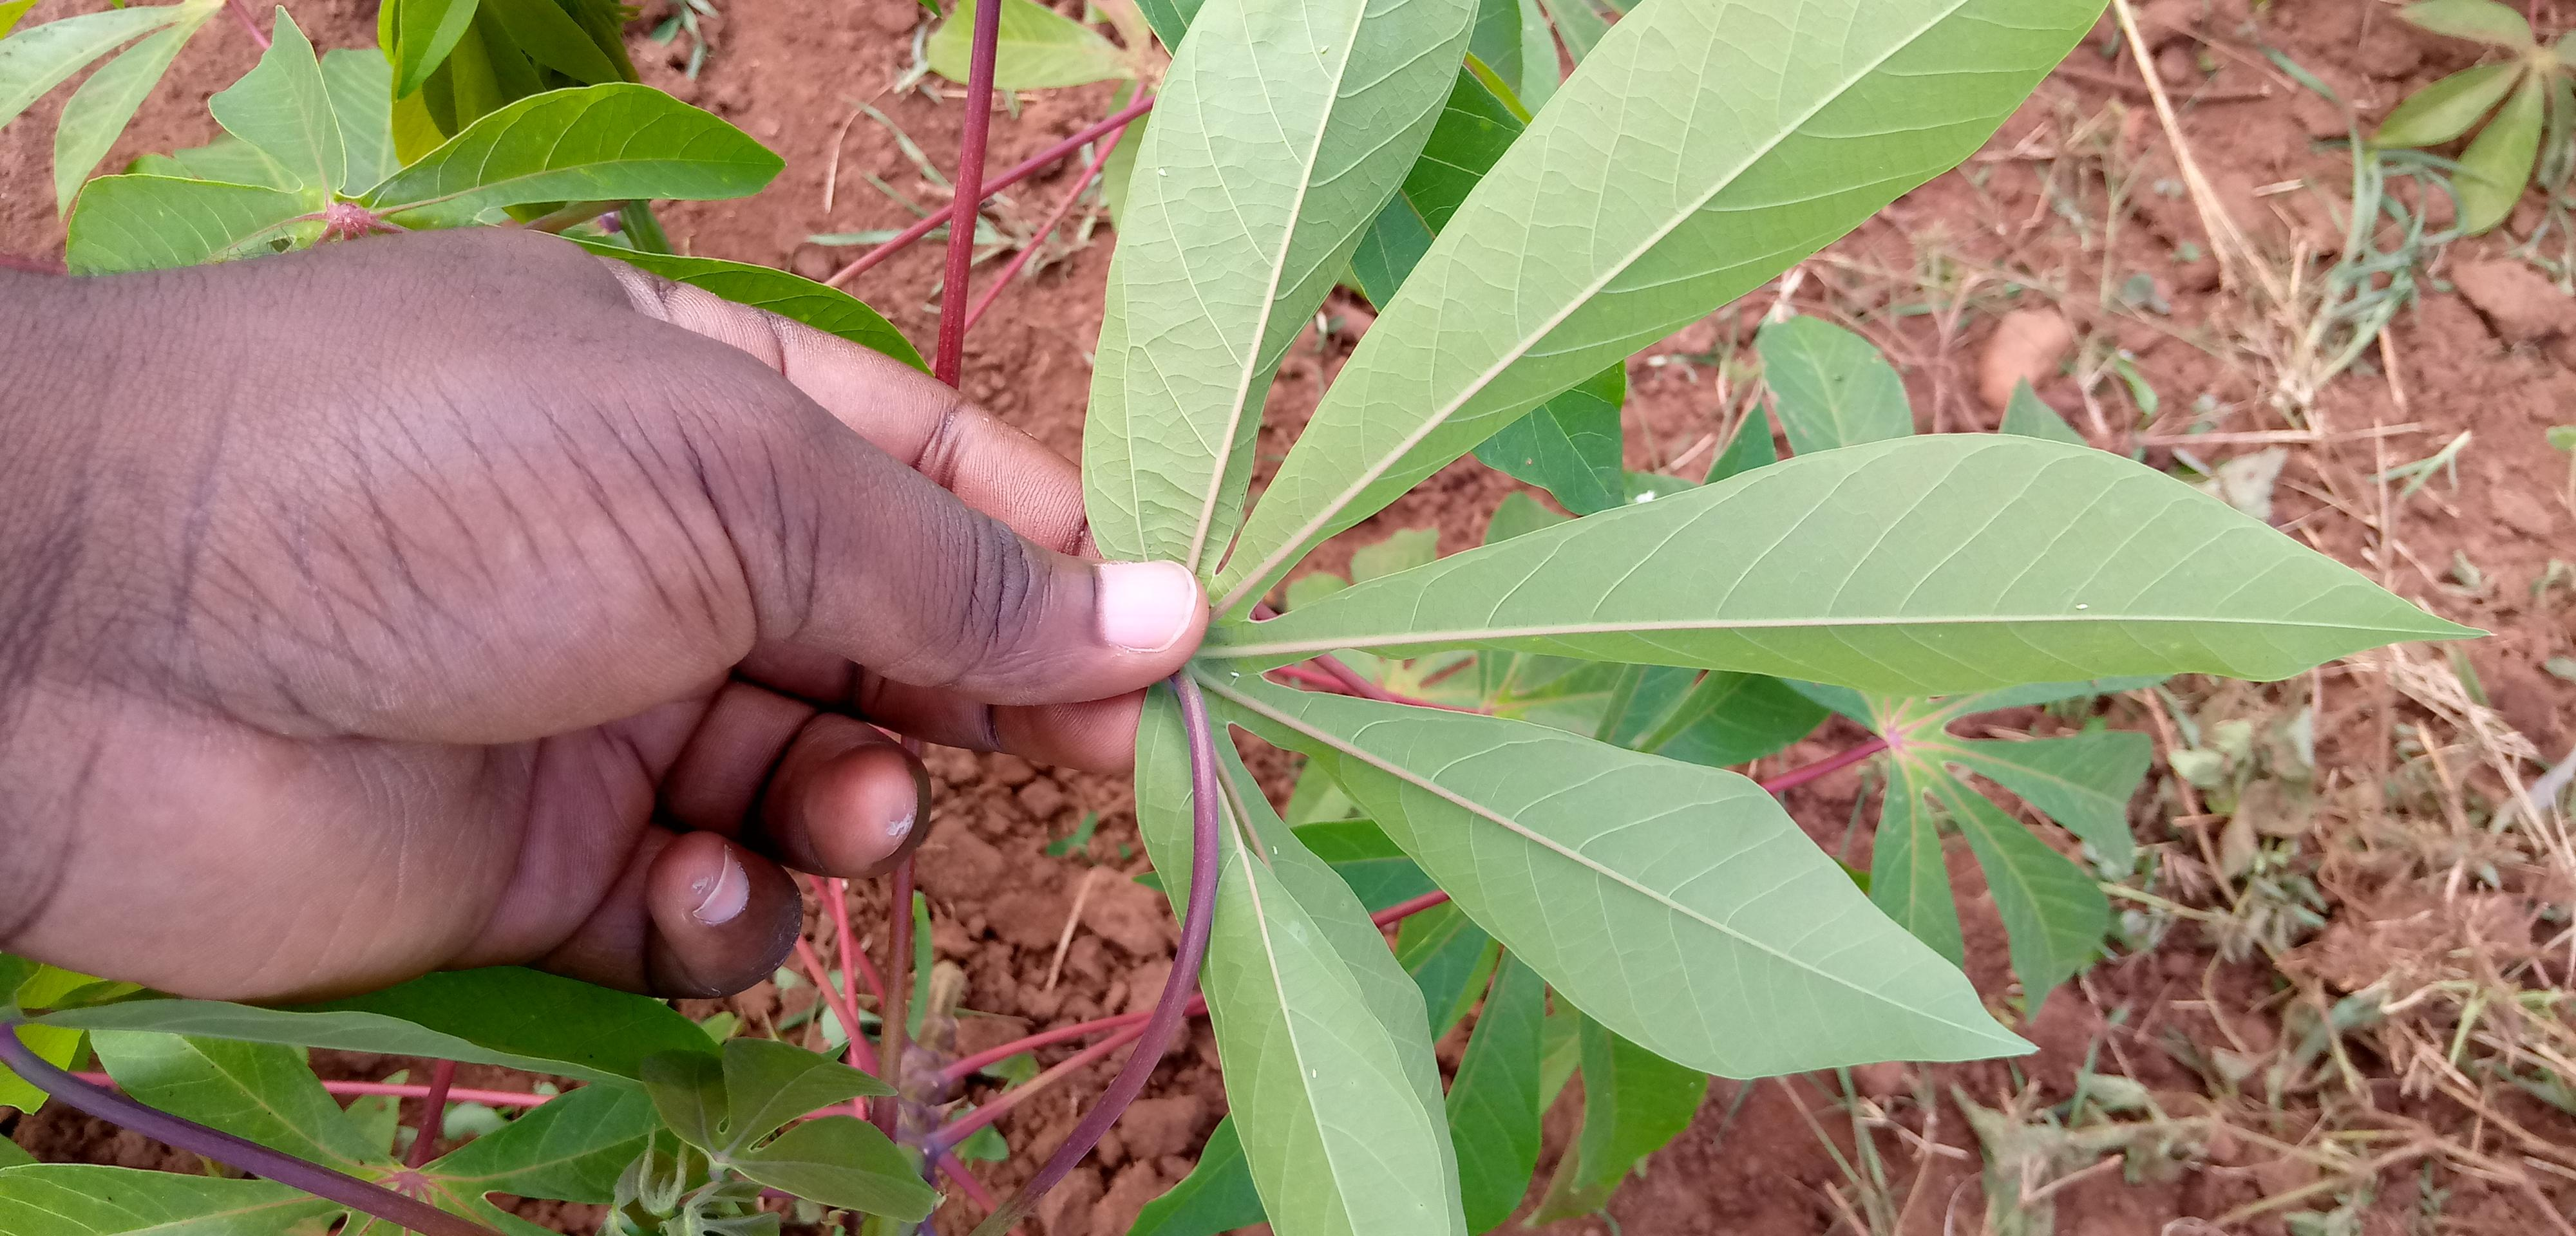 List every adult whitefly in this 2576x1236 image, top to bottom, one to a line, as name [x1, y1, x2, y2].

whitefly [2074, 598, 2089, 618]
whitefly [1222, 657, 1249, 692]
whitefly [1268, 843, 1295, 867]
whitefly [1304, 1065, 1328, 1086]